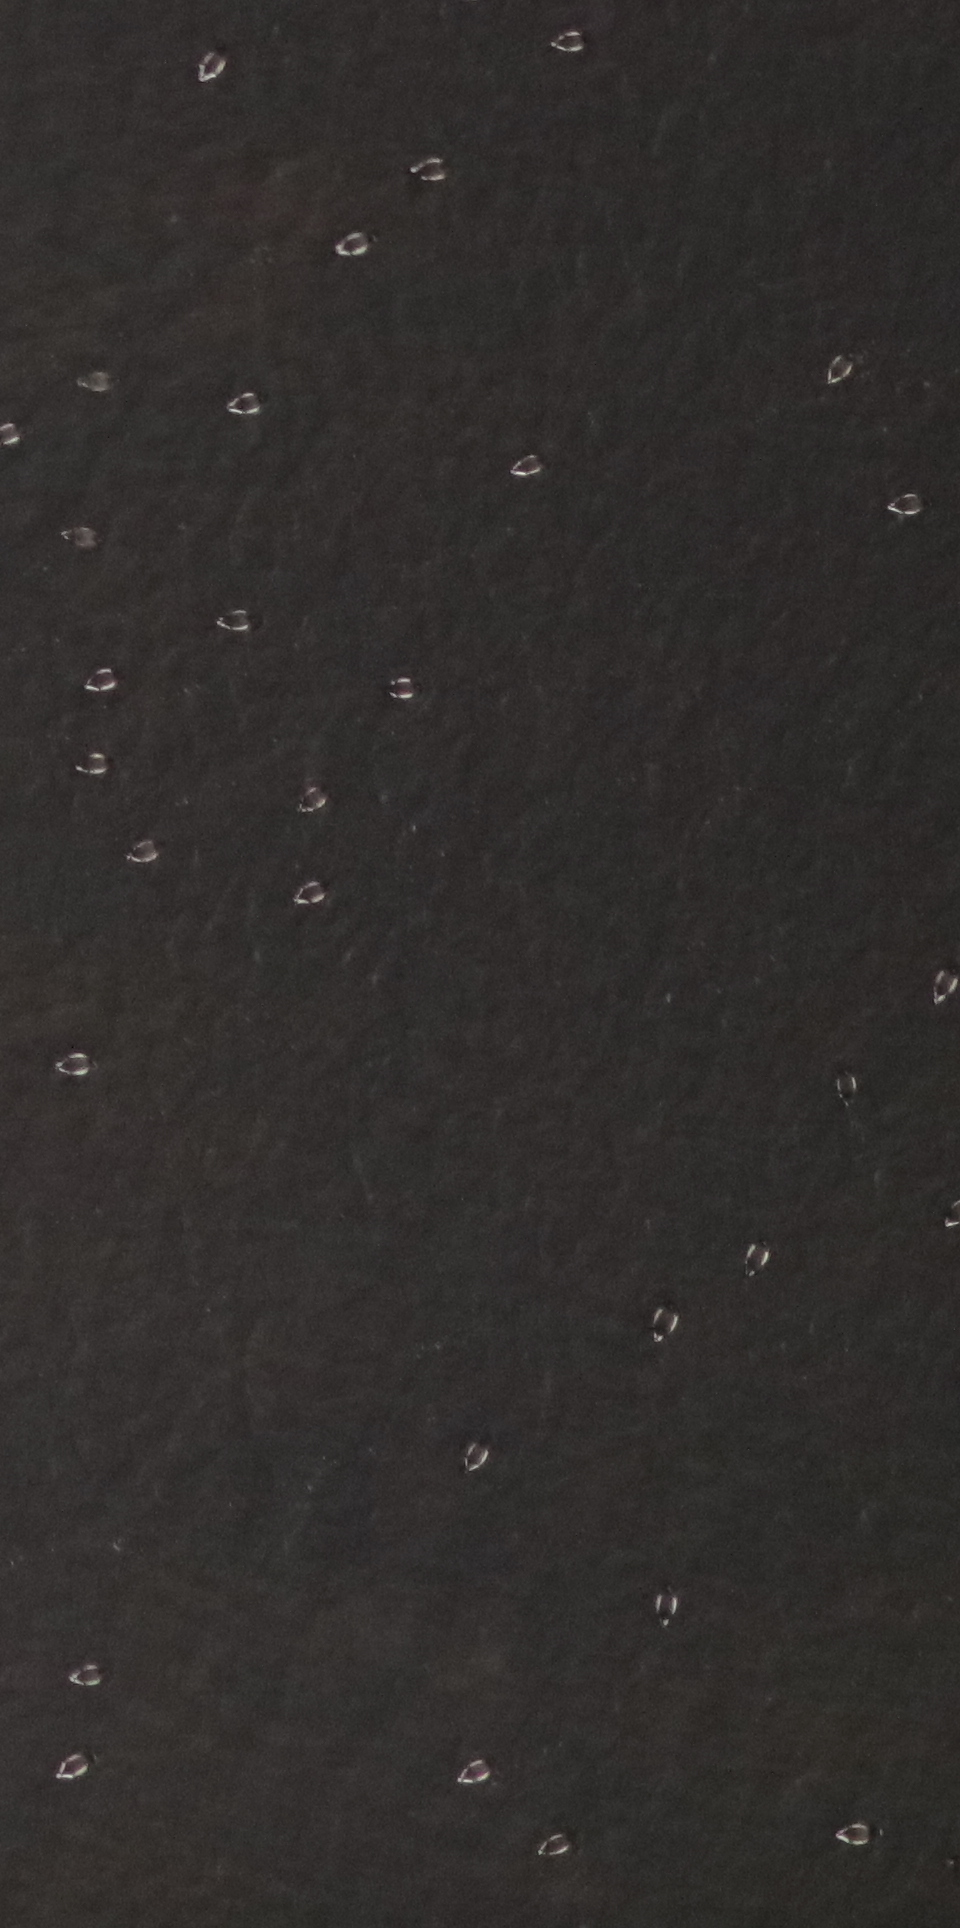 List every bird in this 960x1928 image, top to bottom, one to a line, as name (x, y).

brant (570, 40)
brant (213, 63)
brant (431, 170)
brant (356, 242)
brant (841, 367)
brant (97, 380)
brant (249, 403)
brant (5, 434)
brant (529, 463)
brant (907, 505)
brant (83, 537)
brant (237, 619)
brant (102, 680)
brant (404, 688)
brant (95, 763)
brant (314, 798)
brant (145, 851)
brant (311, 891)
brant (947, 984)
brant (77, 1064)
brant (847, 1085)
brant (758, 1257)
brant (665, 1322)
brant (476, 1453)
brant (666, 1606)
brant (90, 1674)
brant (75, 1765)
brant (477, 1772)
brant (860, 1834)
brant (556, 1844)